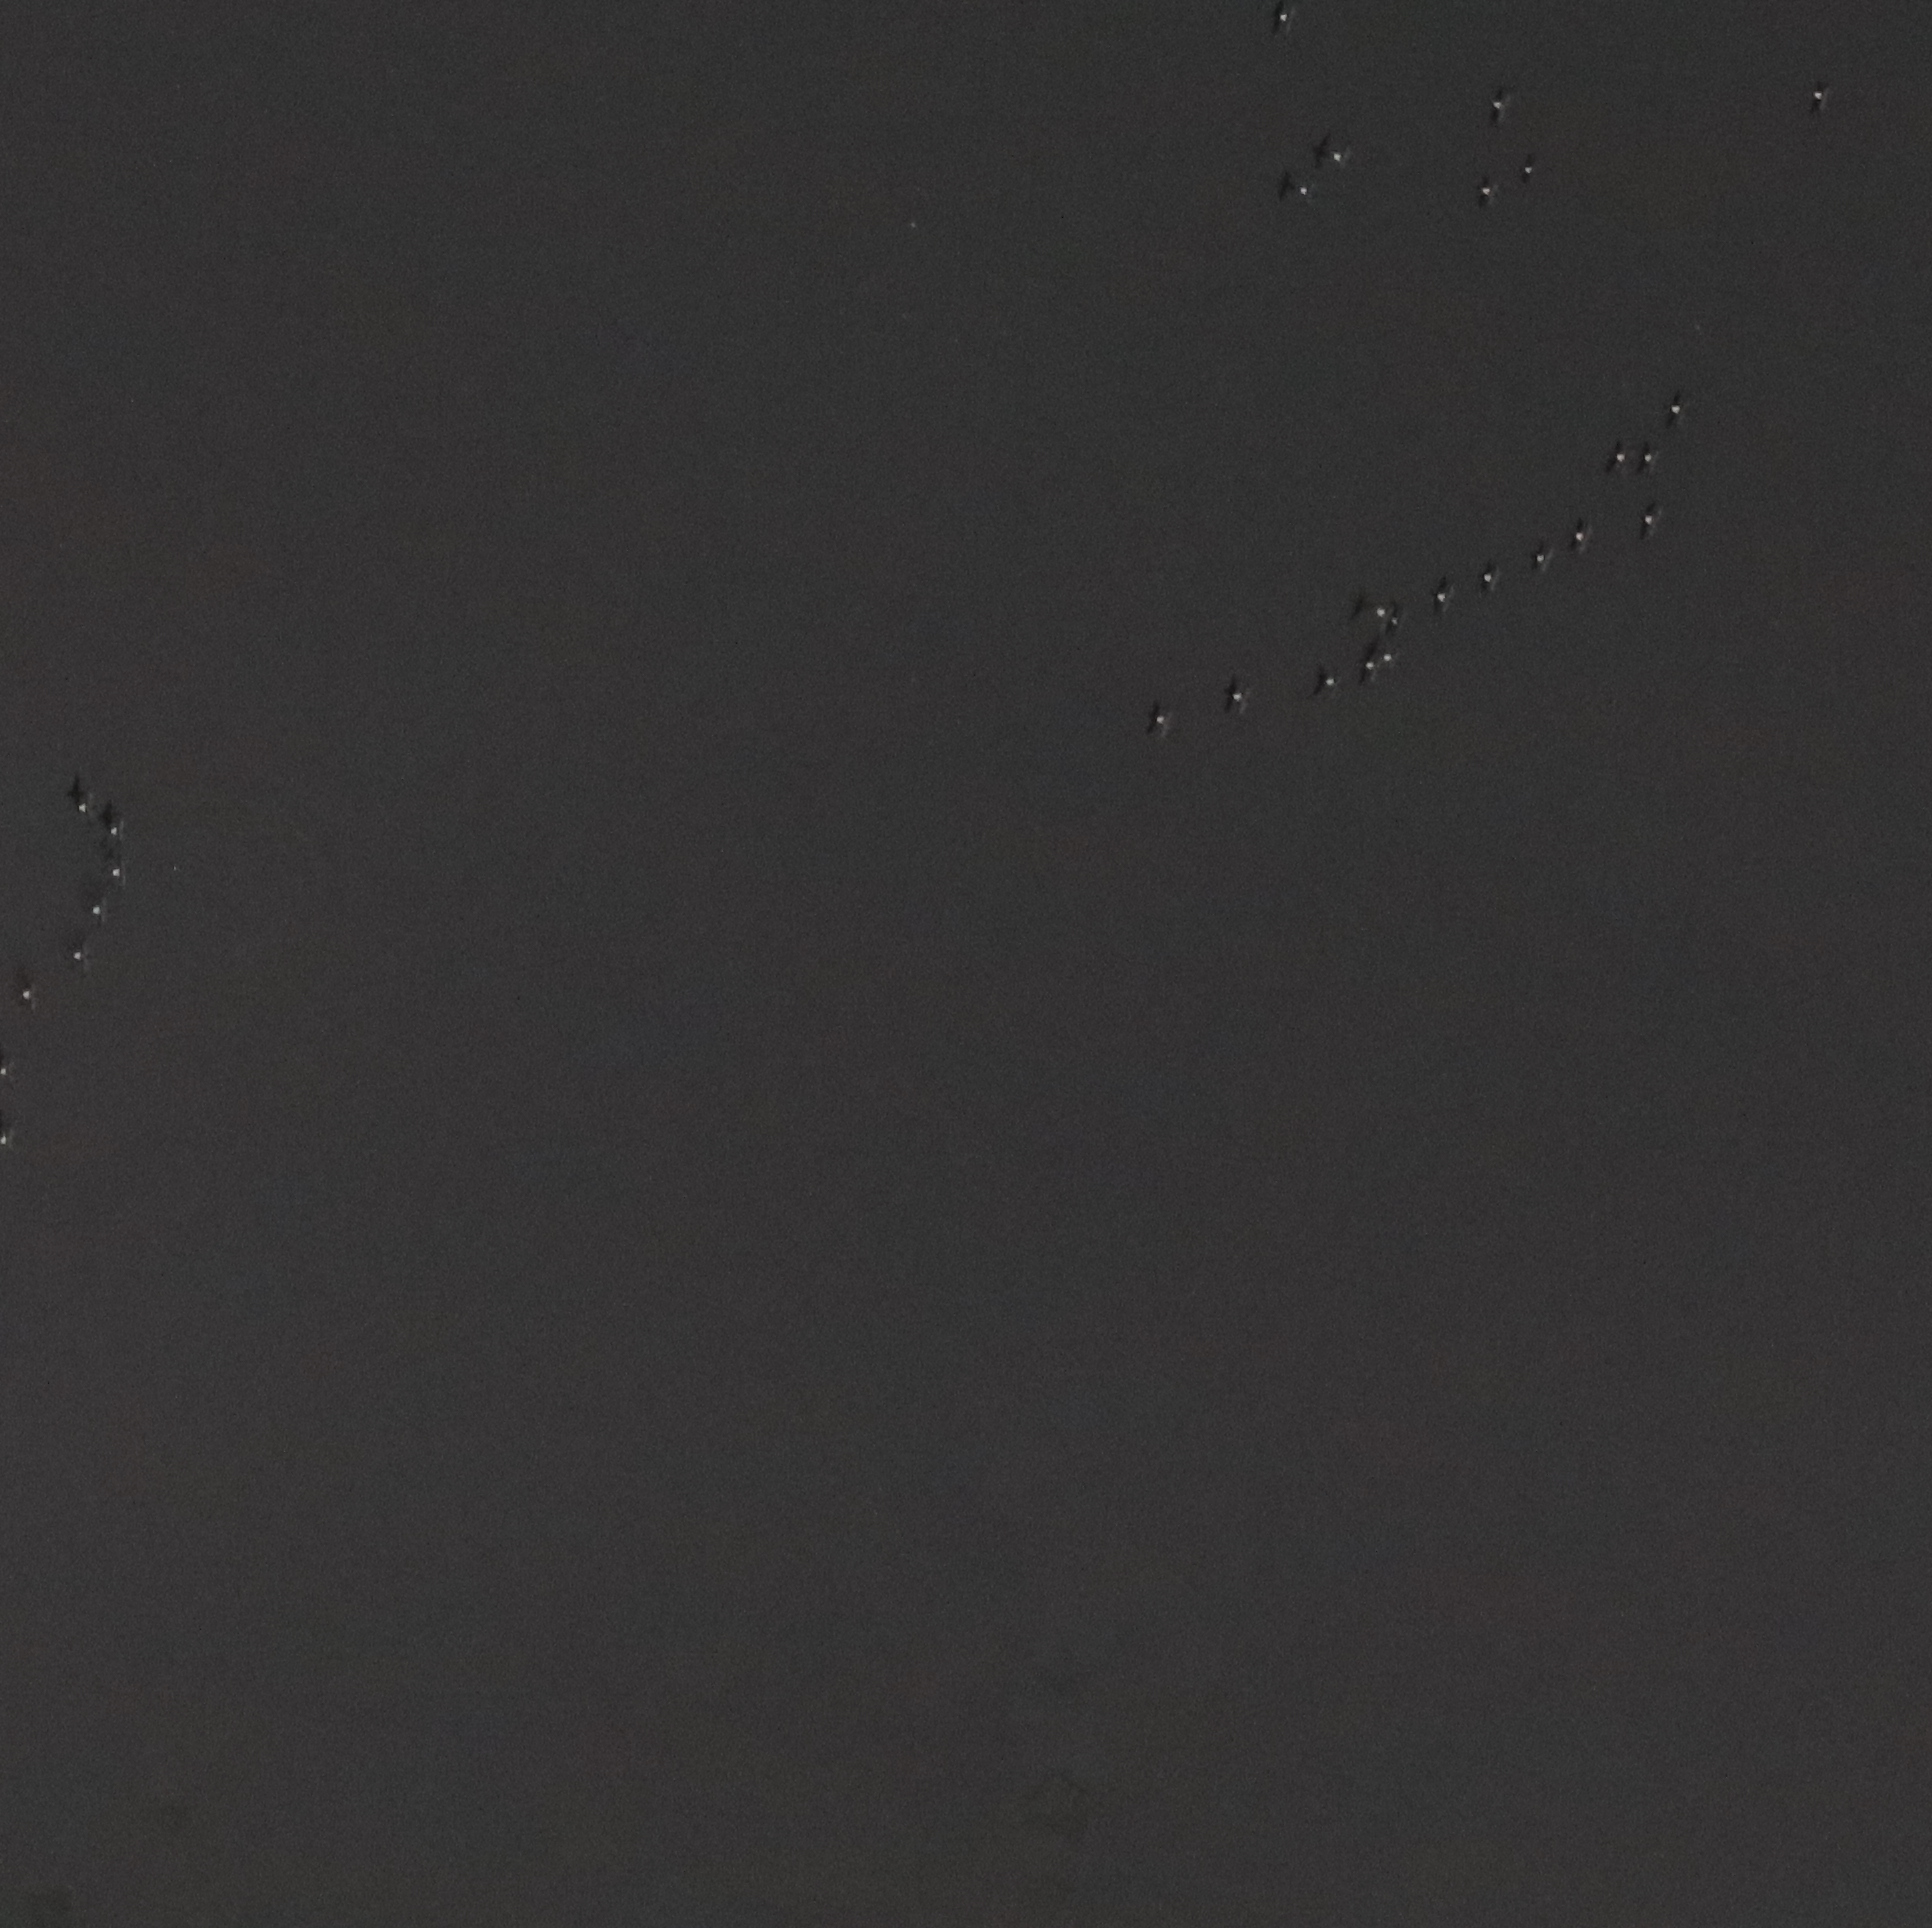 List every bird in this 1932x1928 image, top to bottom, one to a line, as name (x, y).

brant (1292, 20)
brant (1822, 97)
brant (1502, 108)
brant (1346, 149)
brant (1541, 178)
brant (1486, 196)
brant (1303, 199)
brant (1678, 402)
brant (1617, 453)
brant (1649, 462)
brant (1666, 525)
brant (1587, 540)
brant (1543, 565)
brant (1488, 579)
brant (1447, 595)
brant (1386, 611)
brant (1405, 624)
brant (1394, 658)
brant (1374, 664)
brant (1329, 687)
brant (1231, 694)
brant (1164, 721)
brant (80, 805)
brant (114, 831)
brant (116, 866)
brant (91, 899)
brant (77, 951)
brant (26, 989)
brant (15, 1076)
brant (4, 1135)